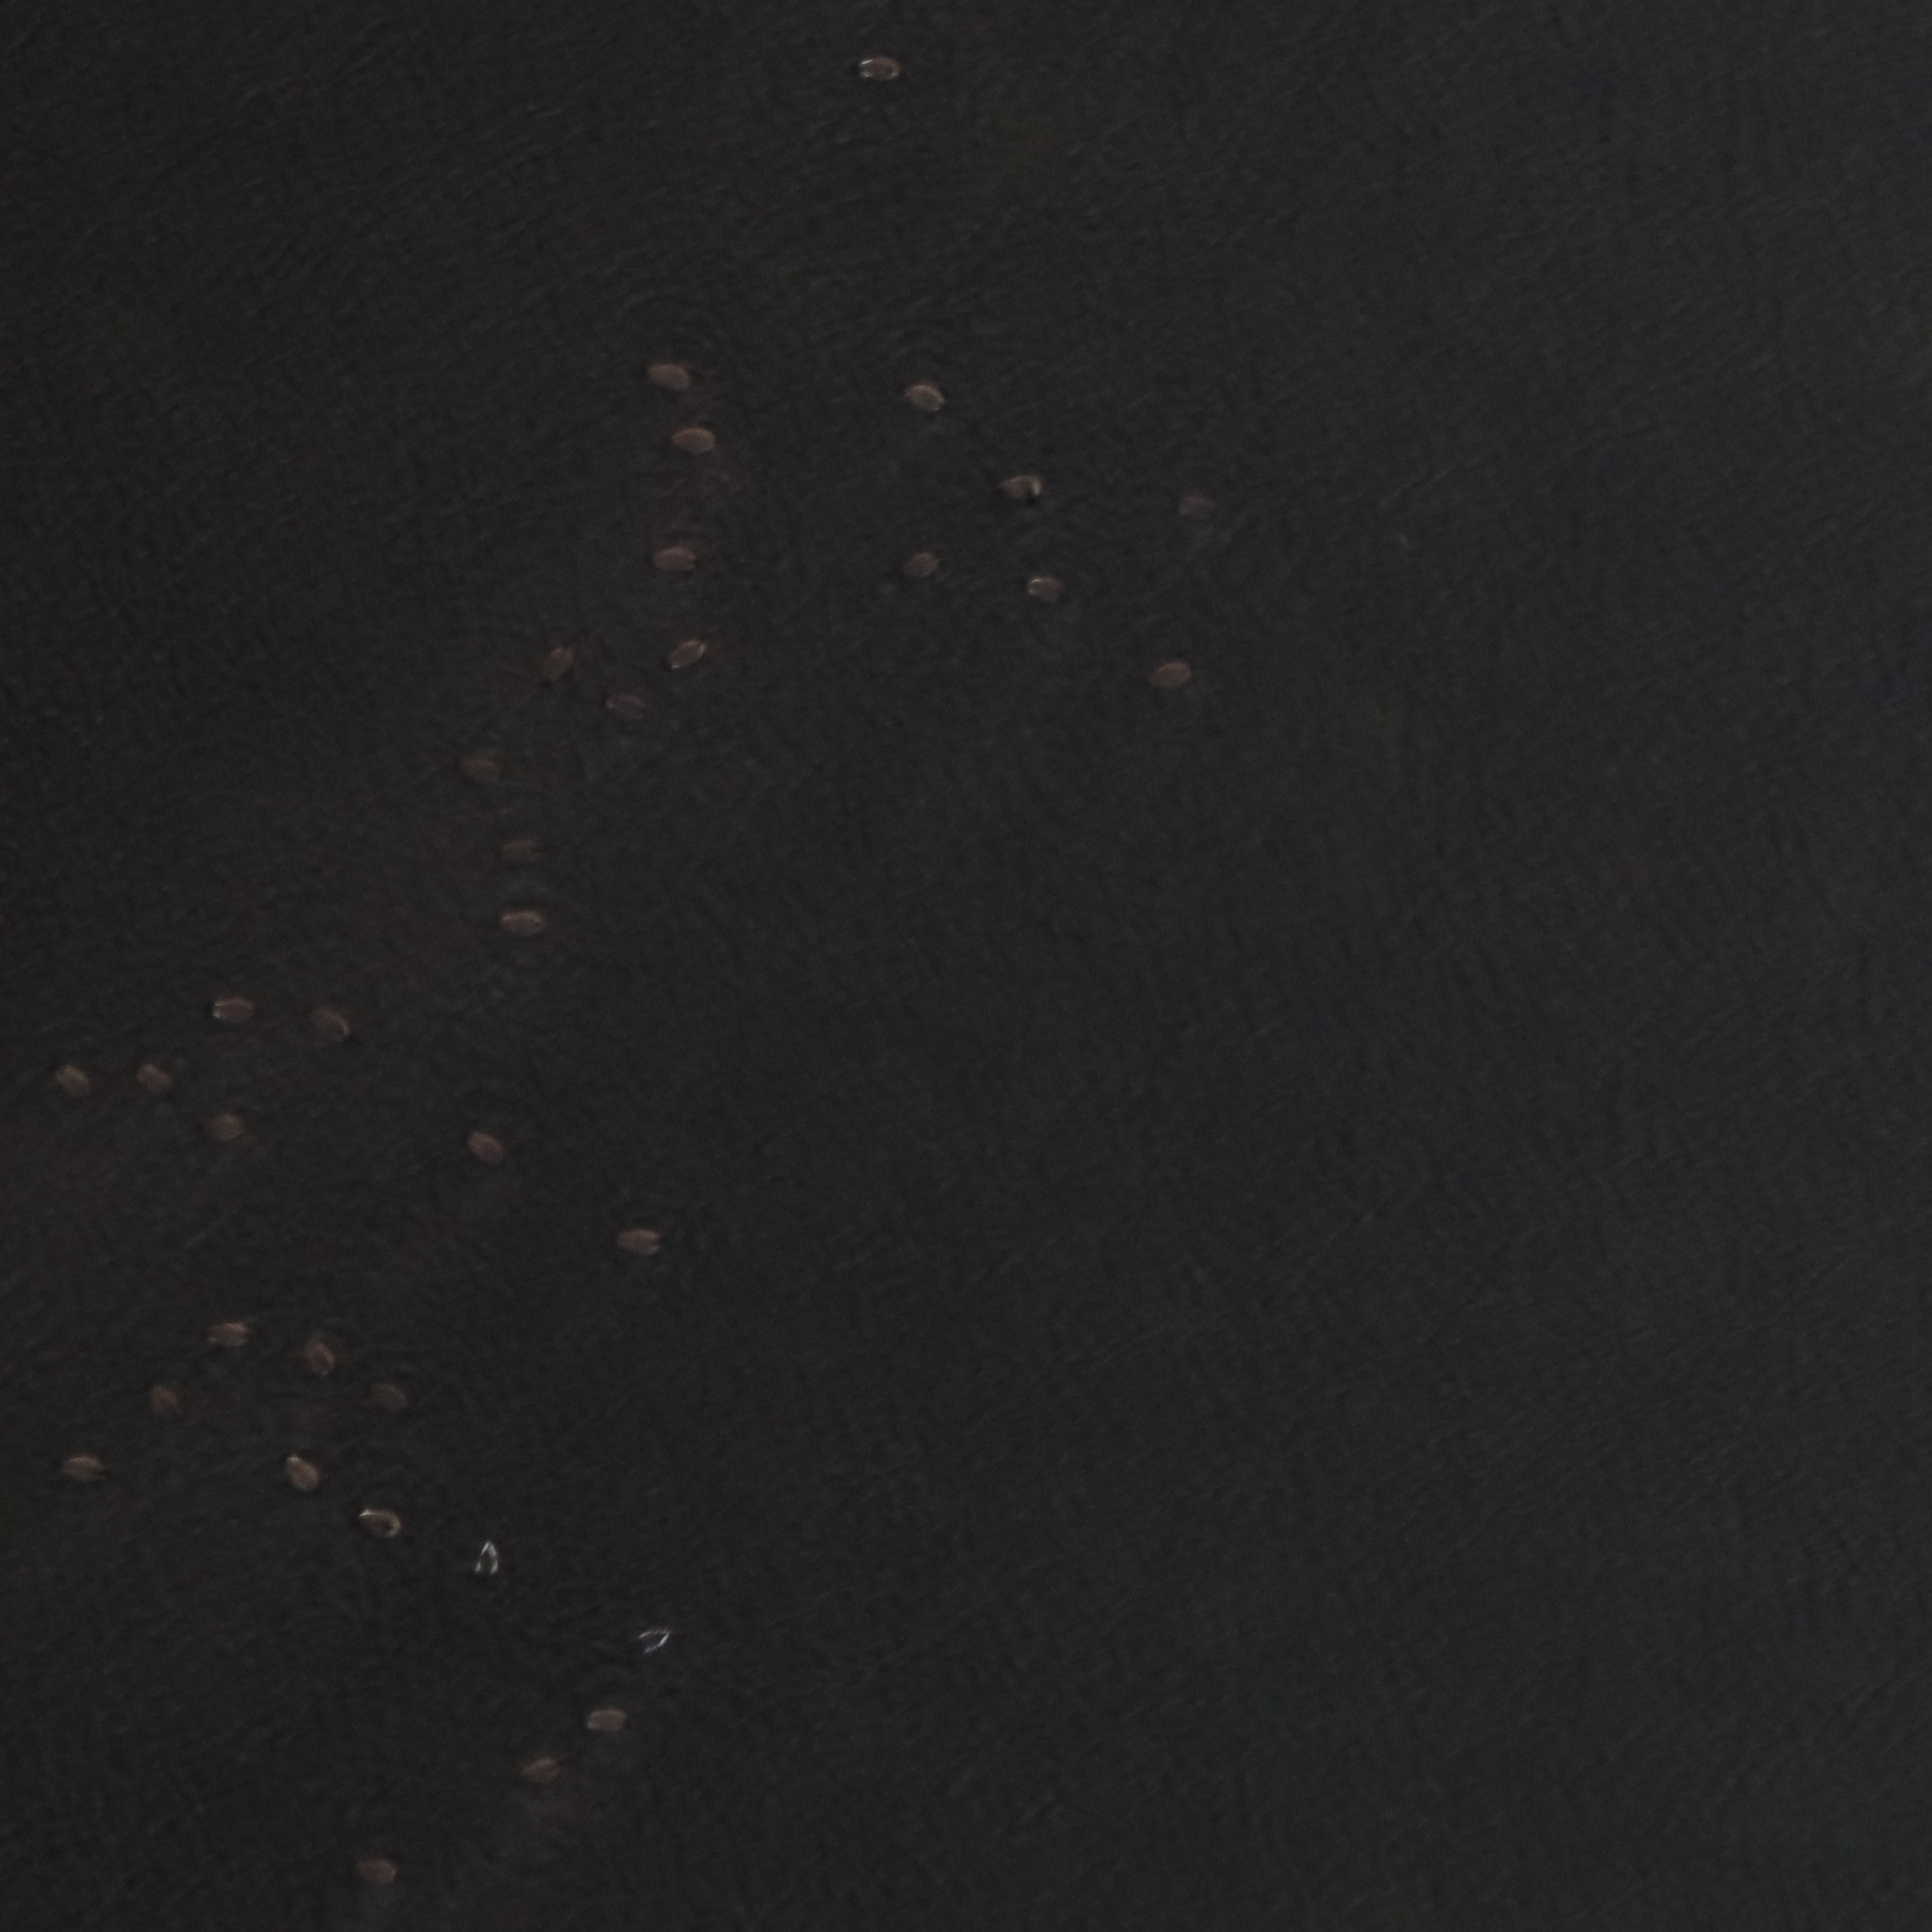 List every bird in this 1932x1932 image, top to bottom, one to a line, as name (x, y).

brant (881, 69)
Canada goose (668, 376)
Canada goose (926, 397)
Canada goose (694, 440)
Canada goose (1019, 489)
Canada goose (1196, 508)
Canada goose (678, 560)
Canada goose (919, 567)
Canada goose (1045, 587)
Canada goose (688, 654)
Canada goose (556, 662)
Canada goose (1174, 673)
Canada goose (629, 710)
Canada goose (481, 772)
Canada goose (524, 853)
Canada goose (523, 921)
Canada goose (232, 1011)
Canada goose (333, 1026)
Canada goose (76, 1079)
Canada goose (155, 1081)
Canada goose (222, 1123)
Canada goose (487, 1147)
Canada goose (641, 1242)
Canada goose (229, 1336)
Canada goose (321, 1357)
Canada goose (387, 1403)
Canada goose (159, 1405)
Canada goose (83, 1468)
Canada goose (303, 1476)
Canada goose (377, 1523)
brant (489, 1563)
brant (652, 1640)
Canada goose (609, 1720)
Canada goose (539, 1772)
Canada goose (378, 1869)